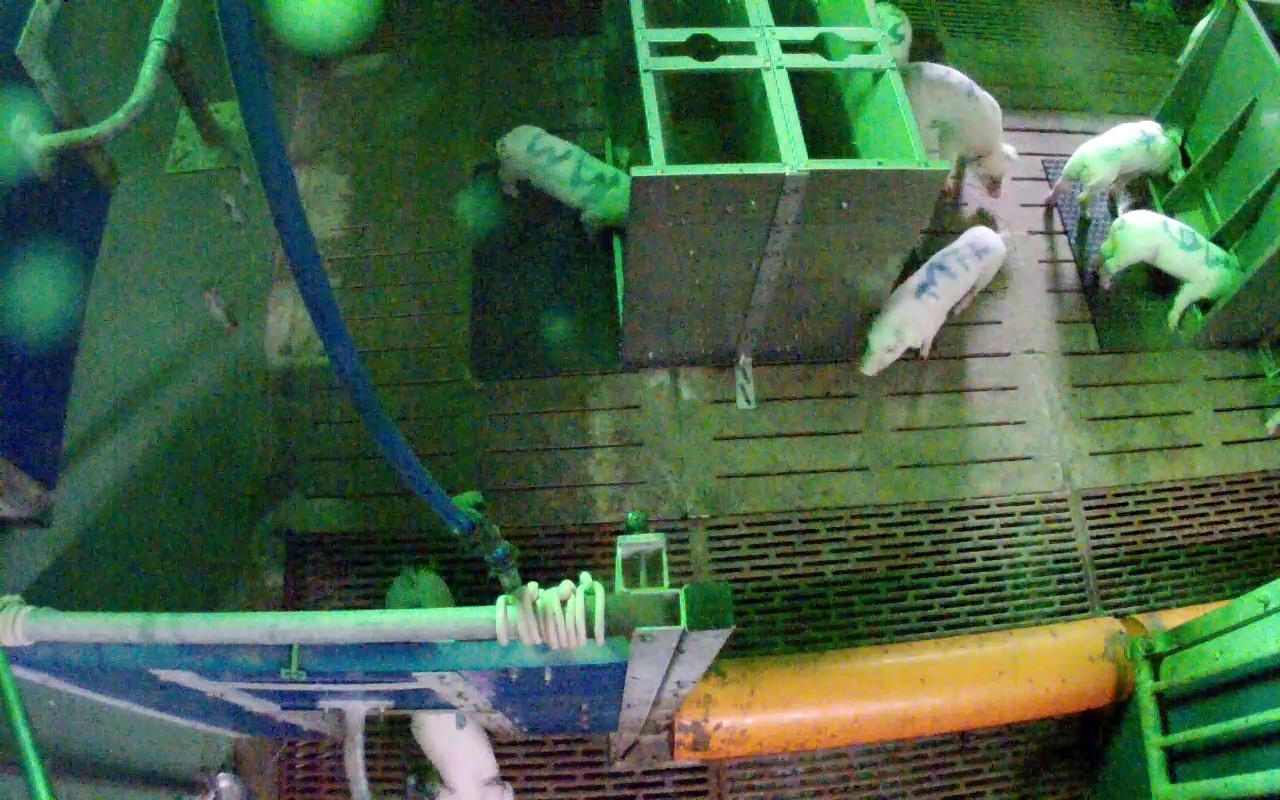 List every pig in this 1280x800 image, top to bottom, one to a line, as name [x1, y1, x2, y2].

pig [873, 3, 914, 64]
pig [897, 63, 1019, 197]
pig [1048, 119, 1189, 223]
pig [496, 124, 632, 245]
pig [1090, 209, 1245, 334]
pig [858, 224, 1013, 378]
pig [384, 563, 514, 799]